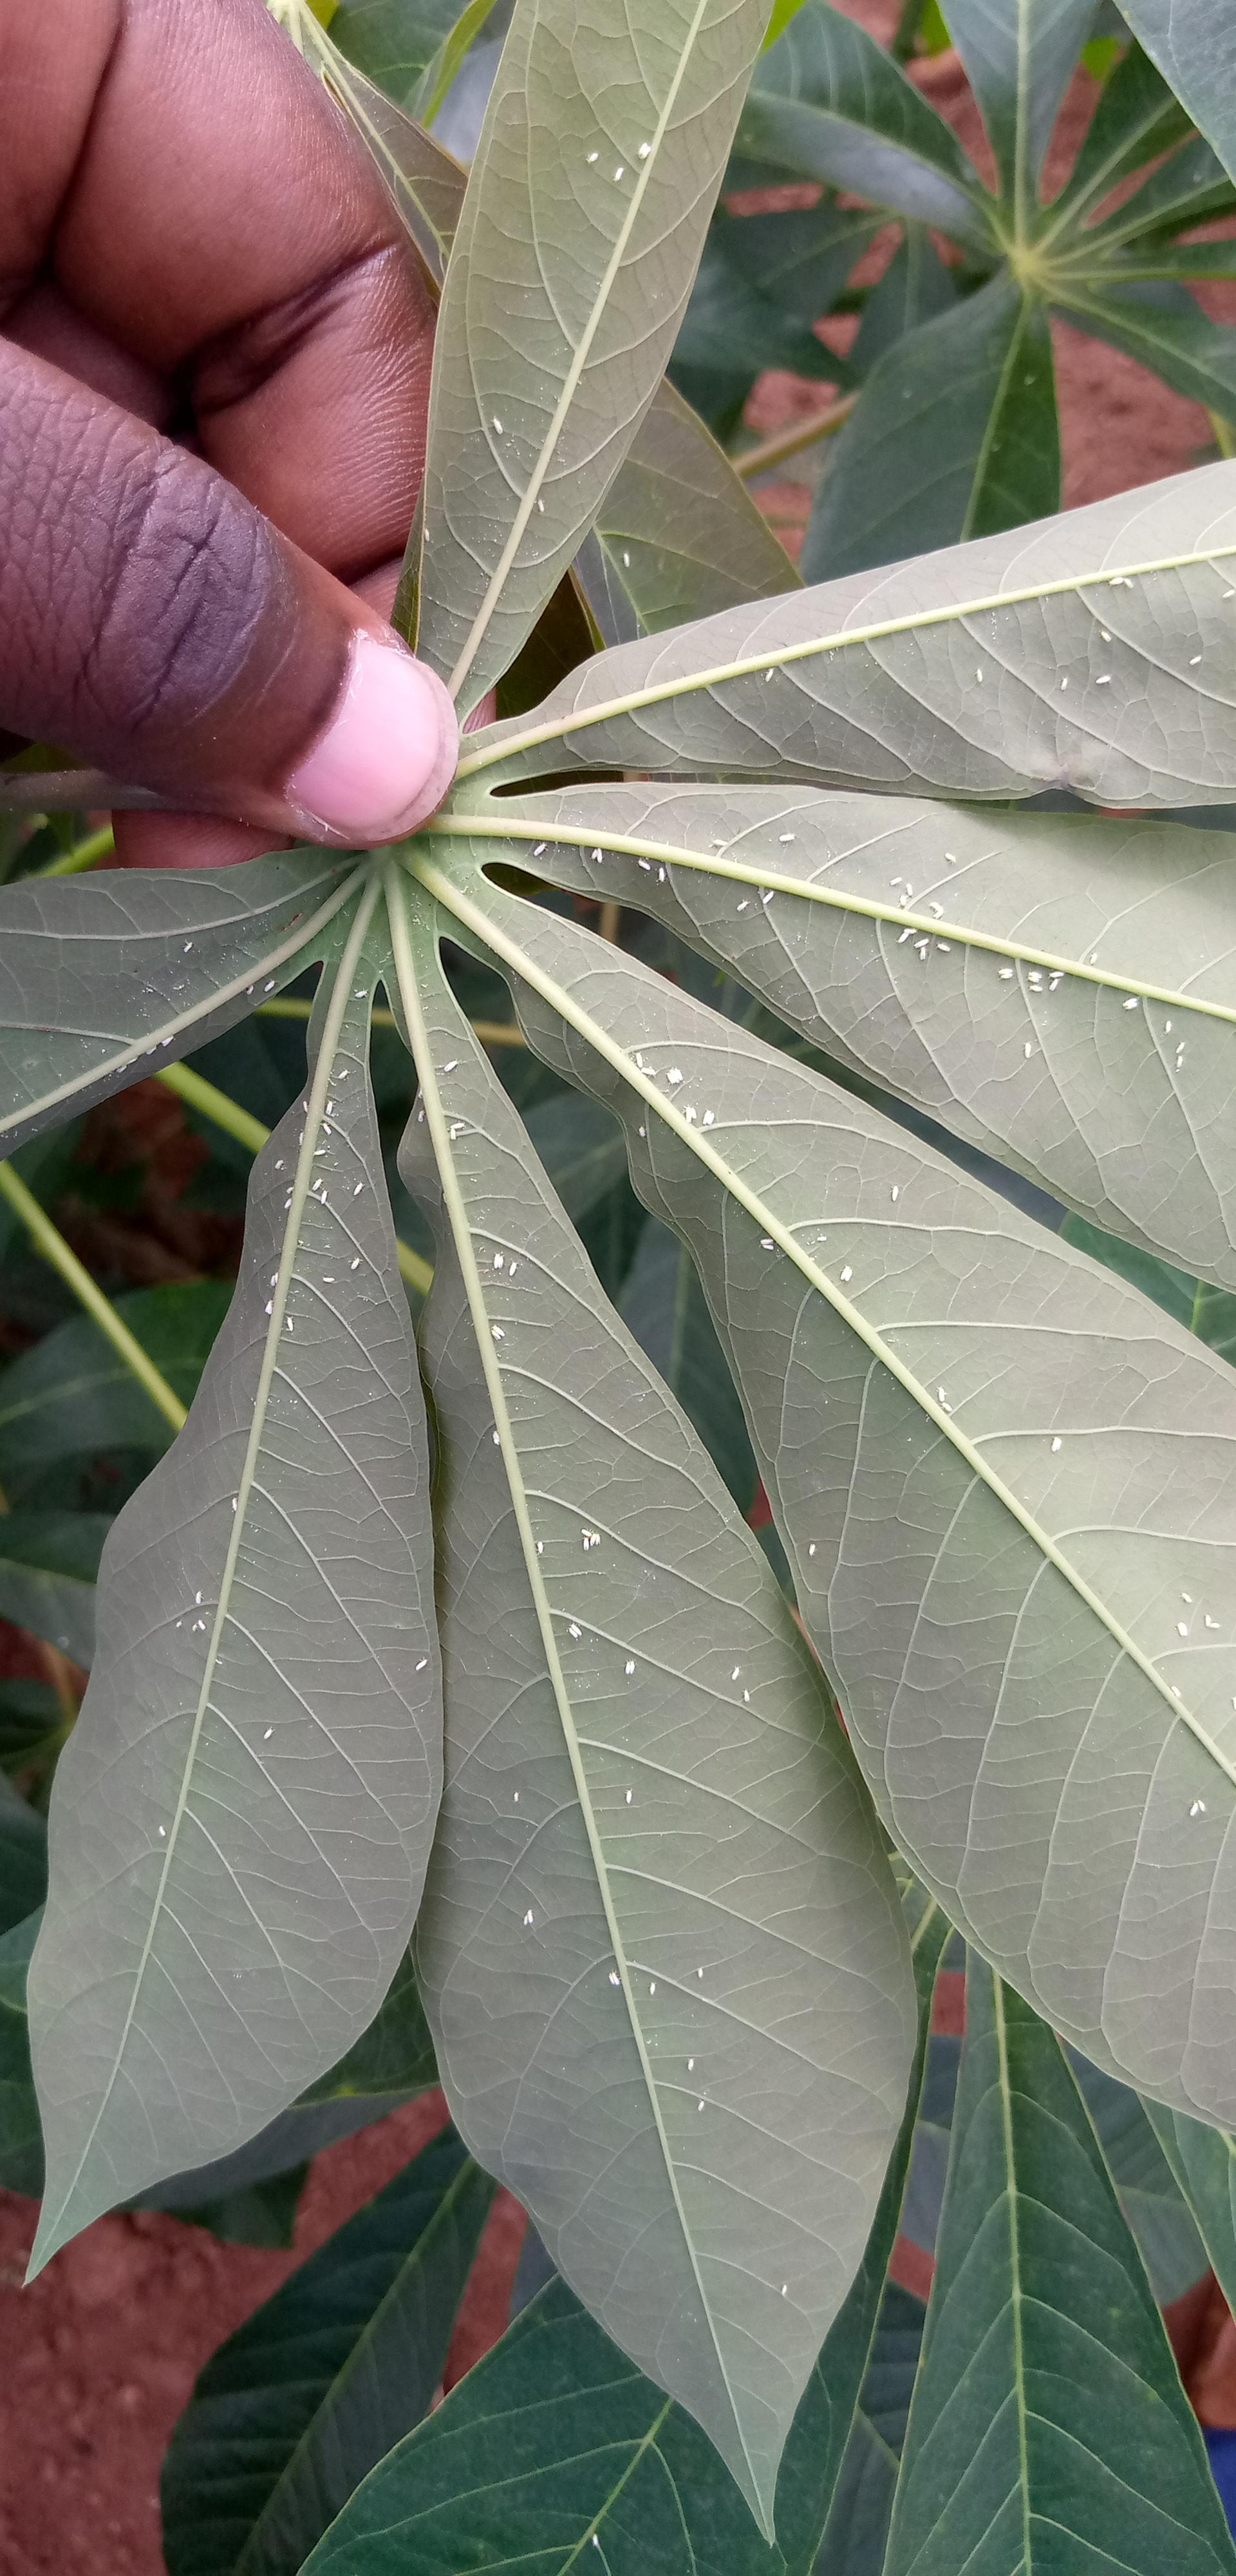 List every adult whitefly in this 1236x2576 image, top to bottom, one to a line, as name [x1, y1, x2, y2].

whitefly [632, 135, 655, 169]
whitefly [579, 138, 601, 172]
whitefly [608, 162, 632, 189]
whitefly [487, 416, 509, 442]
whitefly [533, 483, 561, 520]
whitefly [414, 515, 450, 550]
whitefly [1107, 565, 1140, 598]
whitefly [1109, 570, 1134, 601]
whitefly [1210, 585, 1235, 618]
whitefly [1098, 623, 1119, 647]
whitefly [758, 651, 783, 686]
whitefly [1177, 652, 1210, 675]
whitefly [965, 657, 995, 690]
whitefly [1052, 663, 1085, 693]
whitefly [1094, 667, 1119, 693]
whitefly [773, 812, 807, 847]
whitefly [695, 828, 745, 858]
whitefly [525, 833, 543, 862]
whitefly [575, 836, 607, 865]
whitefly [922, 840, 965, 874]
whitefly [642, 844, 679, 885]
whitefly [624, 854, 651, 878]
whitefly [888, 862, 913, 891]
whitefly [765, 878, 787, 913]
whitefly [892, 885, 908, 911]
whitefly [729, 886, 753, 914]
whitefly [919, 899, 948, 924]
whitefly [884, 918, 921, 949]
whitefly [924, 918, 961, 953]
whitefly [179, 927, 204, 960]
whitefly [912, 927, 936, 963]
whitefly [1084, 943, 1105, 977]
whitefly [1016, 951, 1045, 997]
whitefly [1042, 952, 1073, 999]
whitefly [985, 953, 1011, 990]
whitefly [1003, 955, 1042, 996]
whitefly [1035, 963, 1070, 1001]
whitefly [256, 965, 285, 1005]
whitefly [341, 965, 384, 1001]
whitefly [223, 976, 270, 1001]
whitefly [1115, 990, 1140, 1022]
whitefly [1121, 992, 1145, 1019]
whitefly [1153, 1008, 1177, 1033]
whitefly [153, 1021, 185, 1046]
whitefly [1159, 1030, 1190, 1075]
whitefly [1168, 1035, 1196, 1072]
whitefly [136, 1036, 167, 1063]
whitefly [1013, 1037, 1052, 1070]
whitefly [625, 1045, 664, 1084]
whitefly [623, 1047, 662, 1089]
whitefly [103, 1048, 148, 1084]
whitefly [106, 1048, 140, 1071]
whitefly [664, 1058, 697, 1086]
whitefly [330, 1060, 364, 1085]
whitefly [440, 1060, 478, 1086]
whitefly [667, 1064, 695, 1094]
whitefly [286, 1079, 317, 1113]
whitefly [317, 1095, 346, 1121]
whitefly [681, 1097, 713, 1135]
whitefly [695, 1099, 723, 1130]
whitefly [402, 1103, 443, 1133]
whitefly [313, 1112, 352, 1144]
whitefly [433, 1116, 481, 1148]
whitefly [442, 1119, 477, 1150]
whitefly [624, 1120, 656, 1146]
whitefly [292, 1128, 309, 1150]
whitefly [306, 1144, 337, 1164]
whitefly [272, 1152, 294, 1179]
whitefly [306, 1166, 337, 1211]
whitefly [303, 1168, 341, 1213]
whitefly [352, 1168, 372, 1204]
whitefly [879, 1175, 909, 1211]
whitefly [278, 1180, 303, 1204]
whitefly [268, 1193, 296, 1218]
whitefly [753, 1221, 785, 1257]
whitefly [811, 1221, 832, 1250]
whitefly [748, 1226, 783, 1264]
whitefly [348, 1240, 377, 1278]
whitefly [478, 1243, 514, 1274]
whitefly [502, 1251, 536, 1277]
whitefly [831, 1253, 866, 1287]
whitefly [317, 1262, 350, 1299]
whitefly [264, 1263, 284, 1288]
whitefly [247, 1293, 279, 1320]
whitefly [276, 1299, 309, 1338]
whitefly [478, 1306, 516, 1344]
whitefly [489, 1311, 520, 1351]
whitefly [922, 1376, 954, 1411]
whitefly [923, 1390, 973, 1434]
whitefly [482, 1417, 514, 1449]
whitefly [1042, 1426, 1087, 1466]
whitefly [221, 1486, 254, 1526]
whitefly [577, 1506, 614, 1554]
whitefly [570, 1520, 607, 1558]
whitefly [779, 1531, 842, 1571]
whitefly [519, 1533, 563, 1565]
whitefly [177, 1573, 207, 1610]
whitefly [1166, 1573, 1192, 1610]
whitefly [183, 1603, 218, 1641]
whitefly [1199, 1603, 1219, 1635]
whitefly [155, 1610, 190, 1641]
whitefly [566, 1611, 593, 1647]
whitefly [1170, 1611, 1190, 1643]
whitefly [400, 1645, 447, 1696]
whitefly [713, 1645, 754, 1690]
whitefly [618, 1647, 641, 1681]
whitefly [612, 1651, 636, 1677]
whitefly [733, 1672, 765, 1707]
whitefly [1154, 1672, 1183, 1708]
whitefly [243, 1707, 289, 1747]
whitefly [607, 1778, 646, 1809]
whitefly [507, 1781, 533, 1808]
whitefly [1179, 1790, 1210, 1823]
whitefly [1182, 1792, 1212, 1821]
whitefly [133, 1814, 192, 1858]
whitefly [503, 1886, 544, 1937]
whitefly [695, 1957, 719, 1981]
whitefly [600, 1958, 632, 1995]
whitefly [642, 1969, 671, 2007]
whitefly [682, 2052, 705, 2083]
whitefly [686, 2088, 715, 2123]
whitefly [758, 2272, 797, 2303]